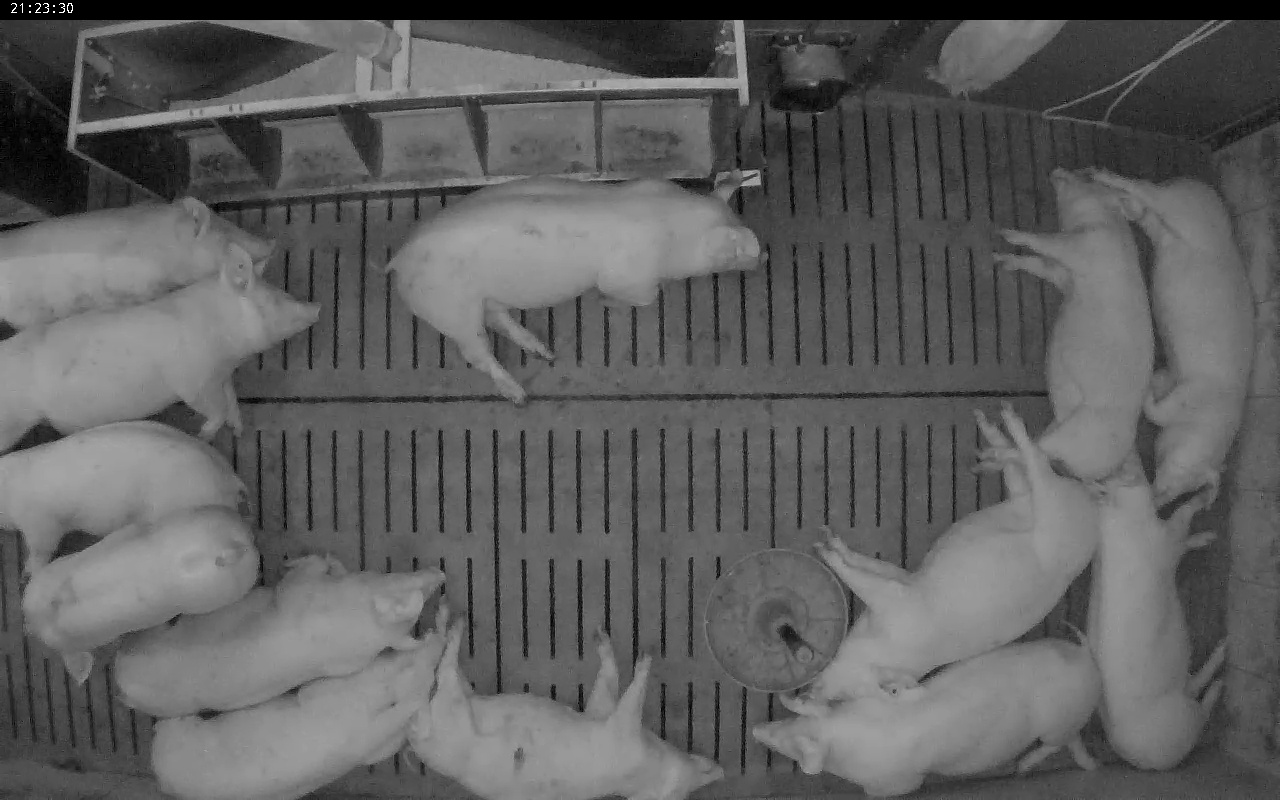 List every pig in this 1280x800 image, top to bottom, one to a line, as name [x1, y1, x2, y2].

pig [974, 164, 1160, 485]
pig [1090, 164, 1254, 515]
pig [367, 169, 769, 408]
pig [1, 194, 280, 331]
pig [0, 240, 323, 453]
pig [807, 402, 1099, 704]
pig [1, 421, 251, 579]
pig [1088, 449, 1230, 773]
pig [19, 507, 261, 686]
pig [115, 553, 447, 721]
pig [408, 596, 722, 795]
pig [747, 620, 1104, 798]
pig [151, 628, 448, 799]